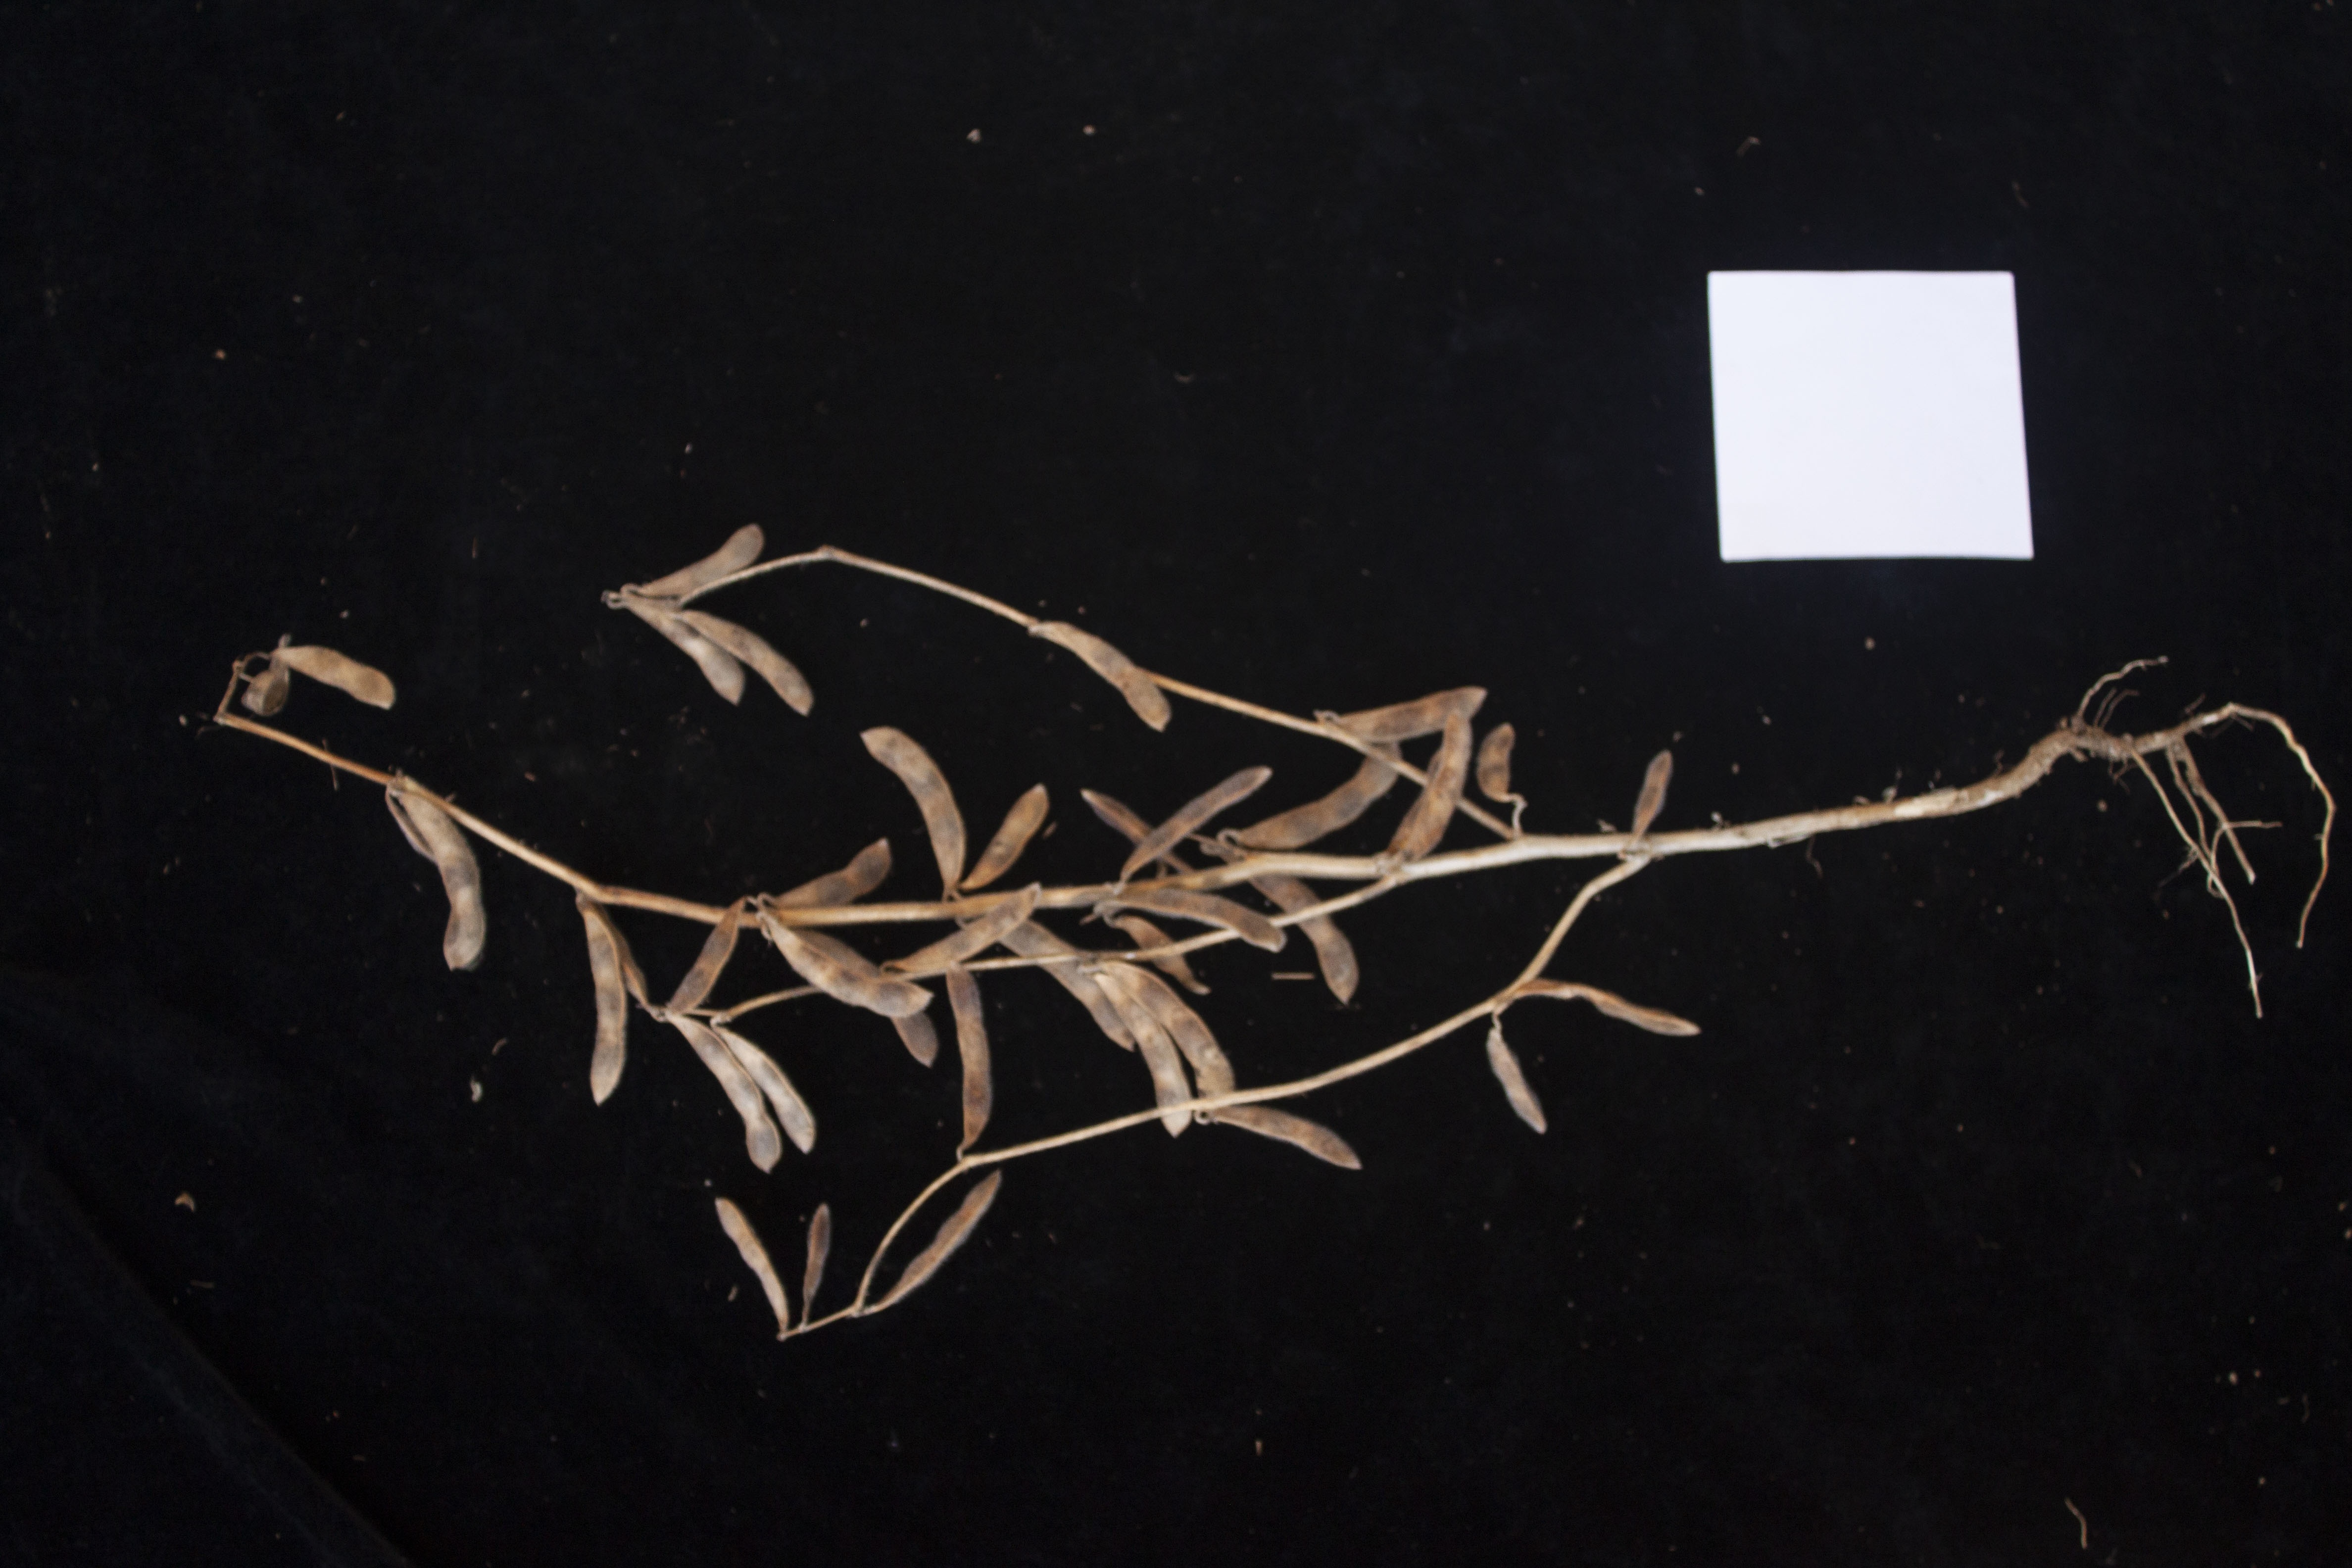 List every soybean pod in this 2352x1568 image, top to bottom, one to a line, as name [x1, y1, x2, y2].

soybean pod [620, 525, 764, 596]
soybean pod [607, 601, 745, 705]
soybean pod [652, 610, 813, 716]
soybean pod [1028, 622, 1172, 732]
soybean pod [272, 647, 395, 711]
soybean pod [1318, 687, 1487, 743]
soybean pod [1380, 696, 1471, 889]
soybean pod [1223, 714, 1401, 848]
soybean pod [1477, 726, 1526, 810]
soybean pod [861, 729, 966, 898]
soybean pod [1631, 751, 1673, 848]
soybean pod [1122, 766, 1273, 884]
soybean pod [958, 783, 1049, 890]
soybean pod [386, 790, 485, 971]
soybean pod [1080, 791, 1195, 876]
soybean pod [759, 837, 891, 913]
soybean pod [1201, 843, 1359, 1006]
soybean pod [878, 882, 1041, 976]
soybean pod [1083, 893, 1286, 952]
soybean pod [658, 897, 745, 1022]
soybean pod [576, 899, 627, 1105]
soybean pod [759, 909, 933, 1021]
soybean pod [1104, 916, 1209, 996]
soybean pod [960, 921, 1136, 1052]
soybean pod [791, 931, 937, 1068]
soybean pod [947, 958, 992, 1154]
soybean pod [1073, 961, 1235, 1109]
soybean pod [1089, 975, 1195, 1138]
soybean pod [1491, 979, 1700, 1036]
soybean pod [664, 1011, 782, 1172]
soybean pod [1487, 1013, 1547, 1133]
soybean pod [712, 1028, 815, 1154]
soybean pod [1198, 1106, 1362, 1172]
soybean pod [859, 1170, 1002, 1318]
soybean pod [716, 1198, 790, 1338]
soybean pod [800, 1204, 831, 1329]